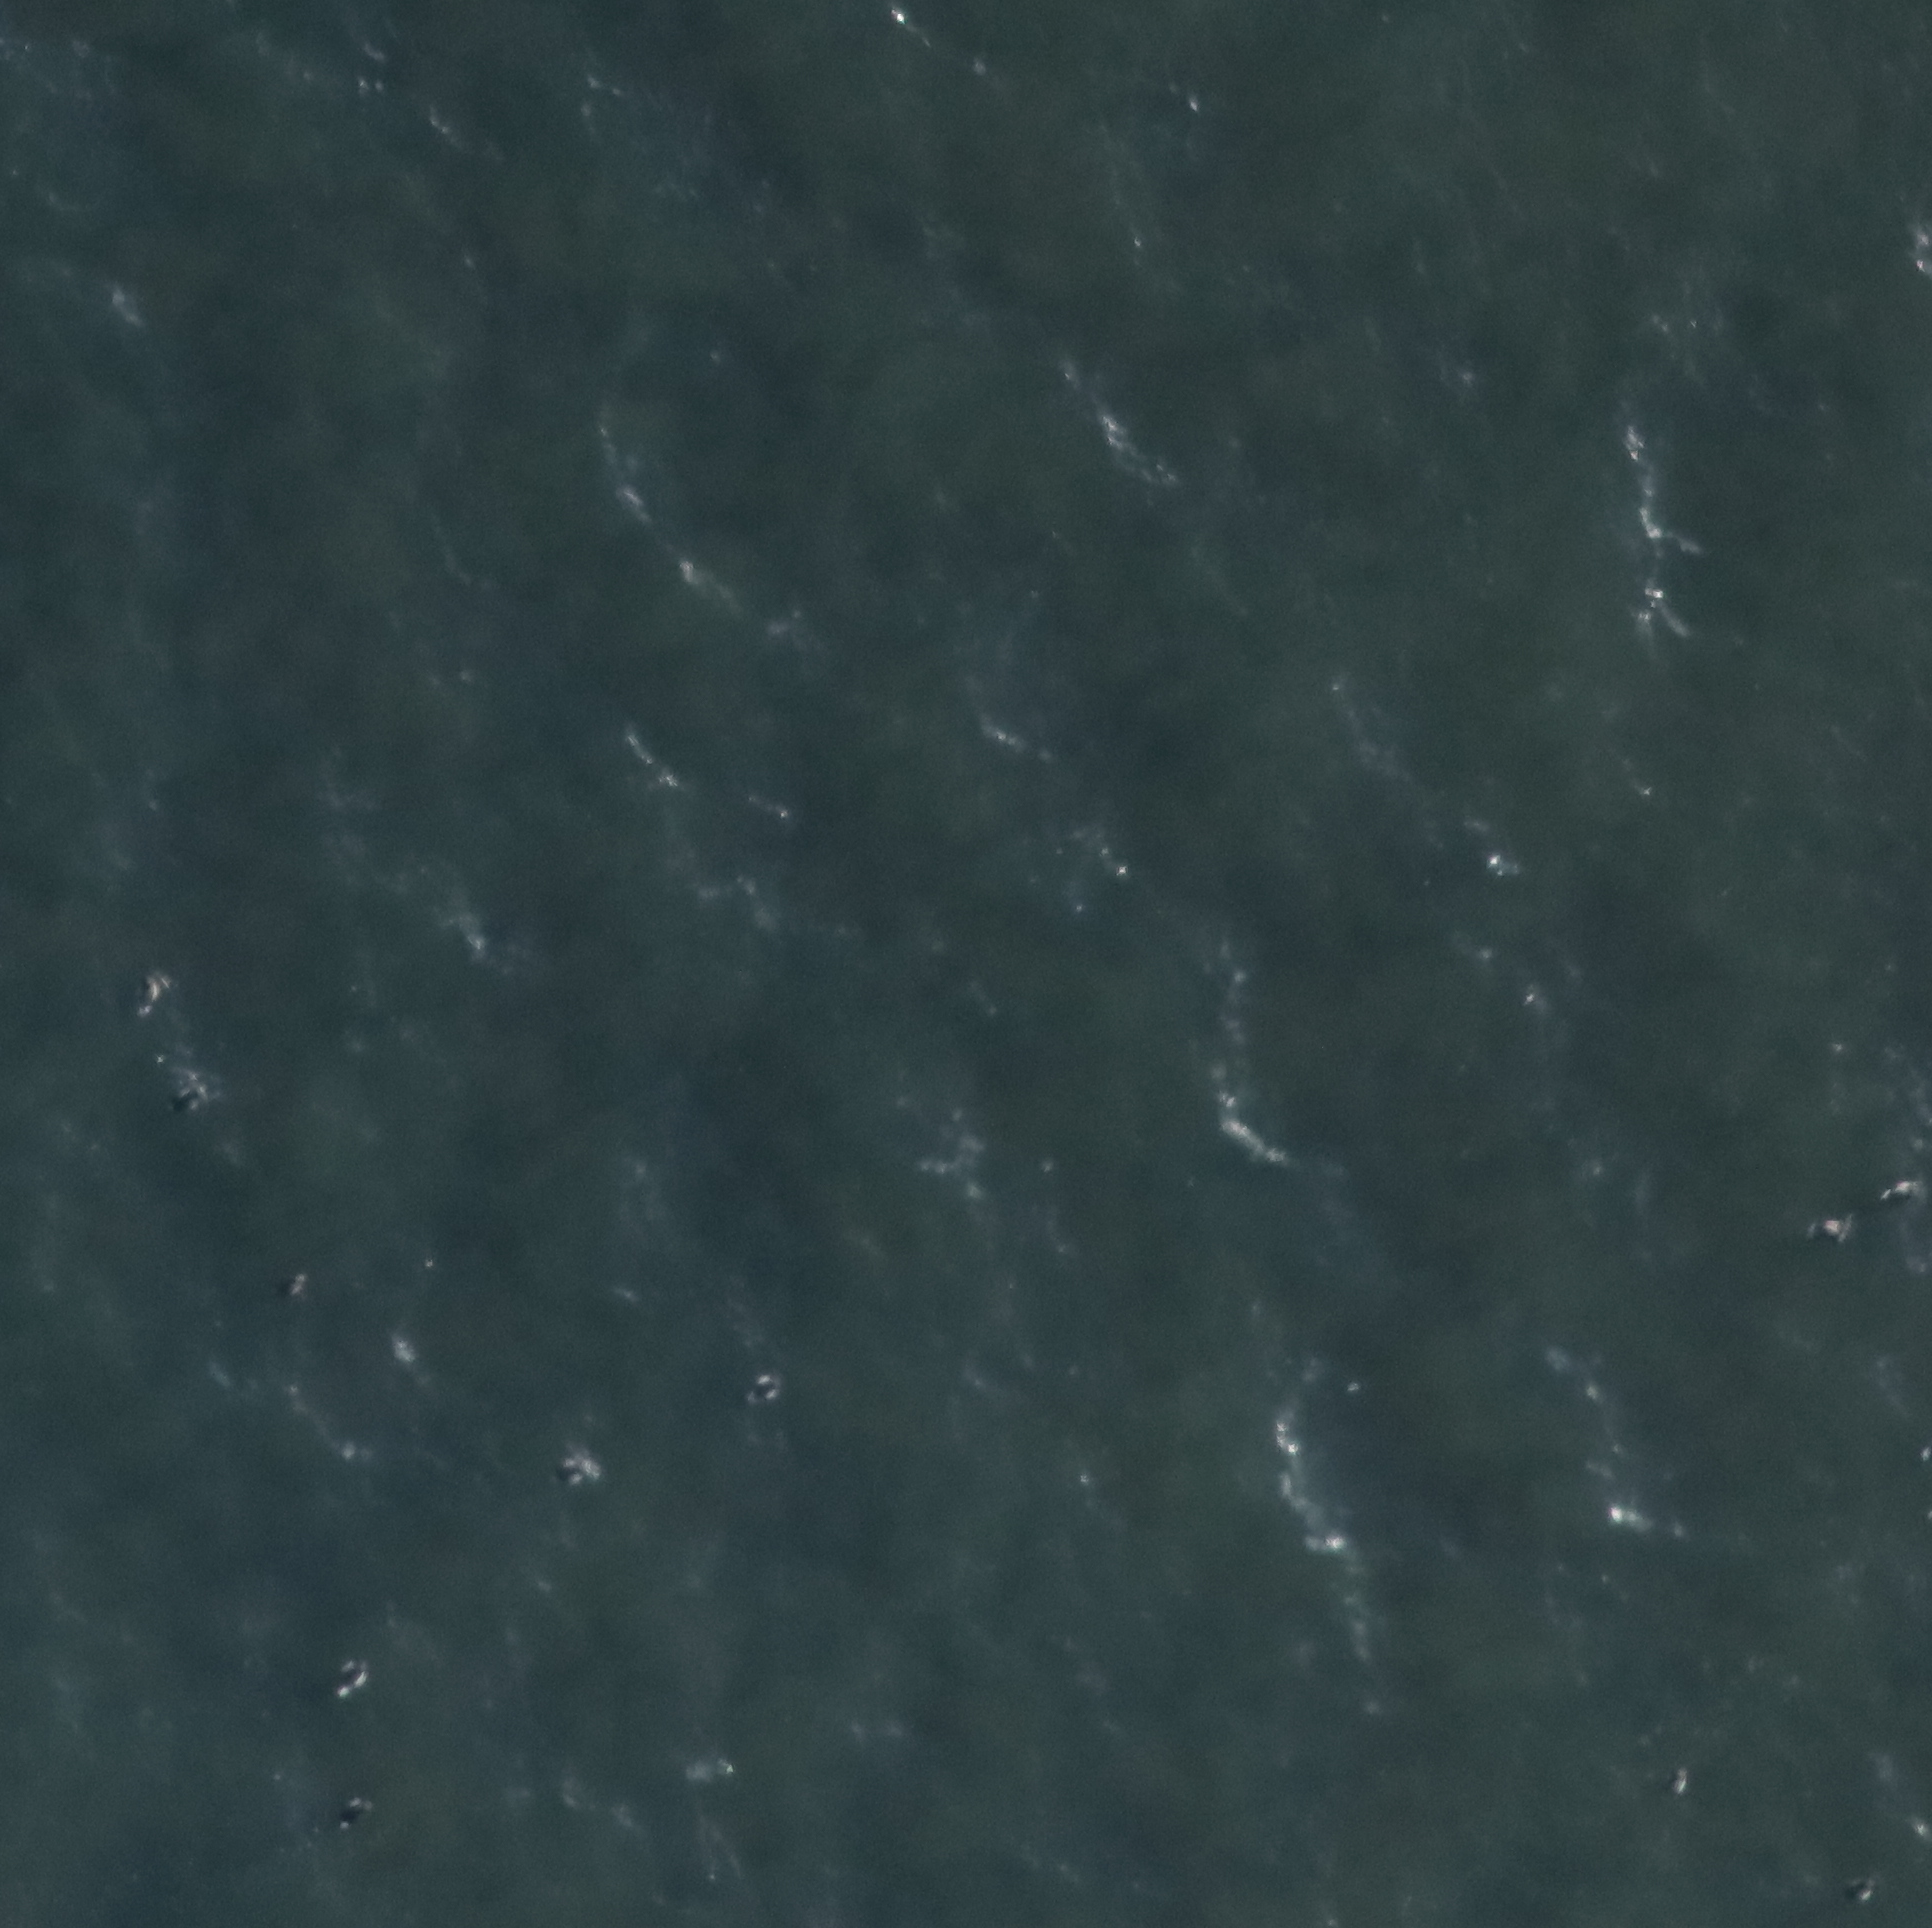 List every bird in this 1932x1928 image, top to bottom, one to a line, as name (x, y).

brant (150, 993)
brant (180, 1095)
brant (1899, 1193)
brant (1833, 1236)
brant (291, 1288)
brant (768, 1392)
brant (568, 1473)
brant (348, 1678)
brant (1679, 1784)
brant (354, 1811)
brant (1859, 1890)